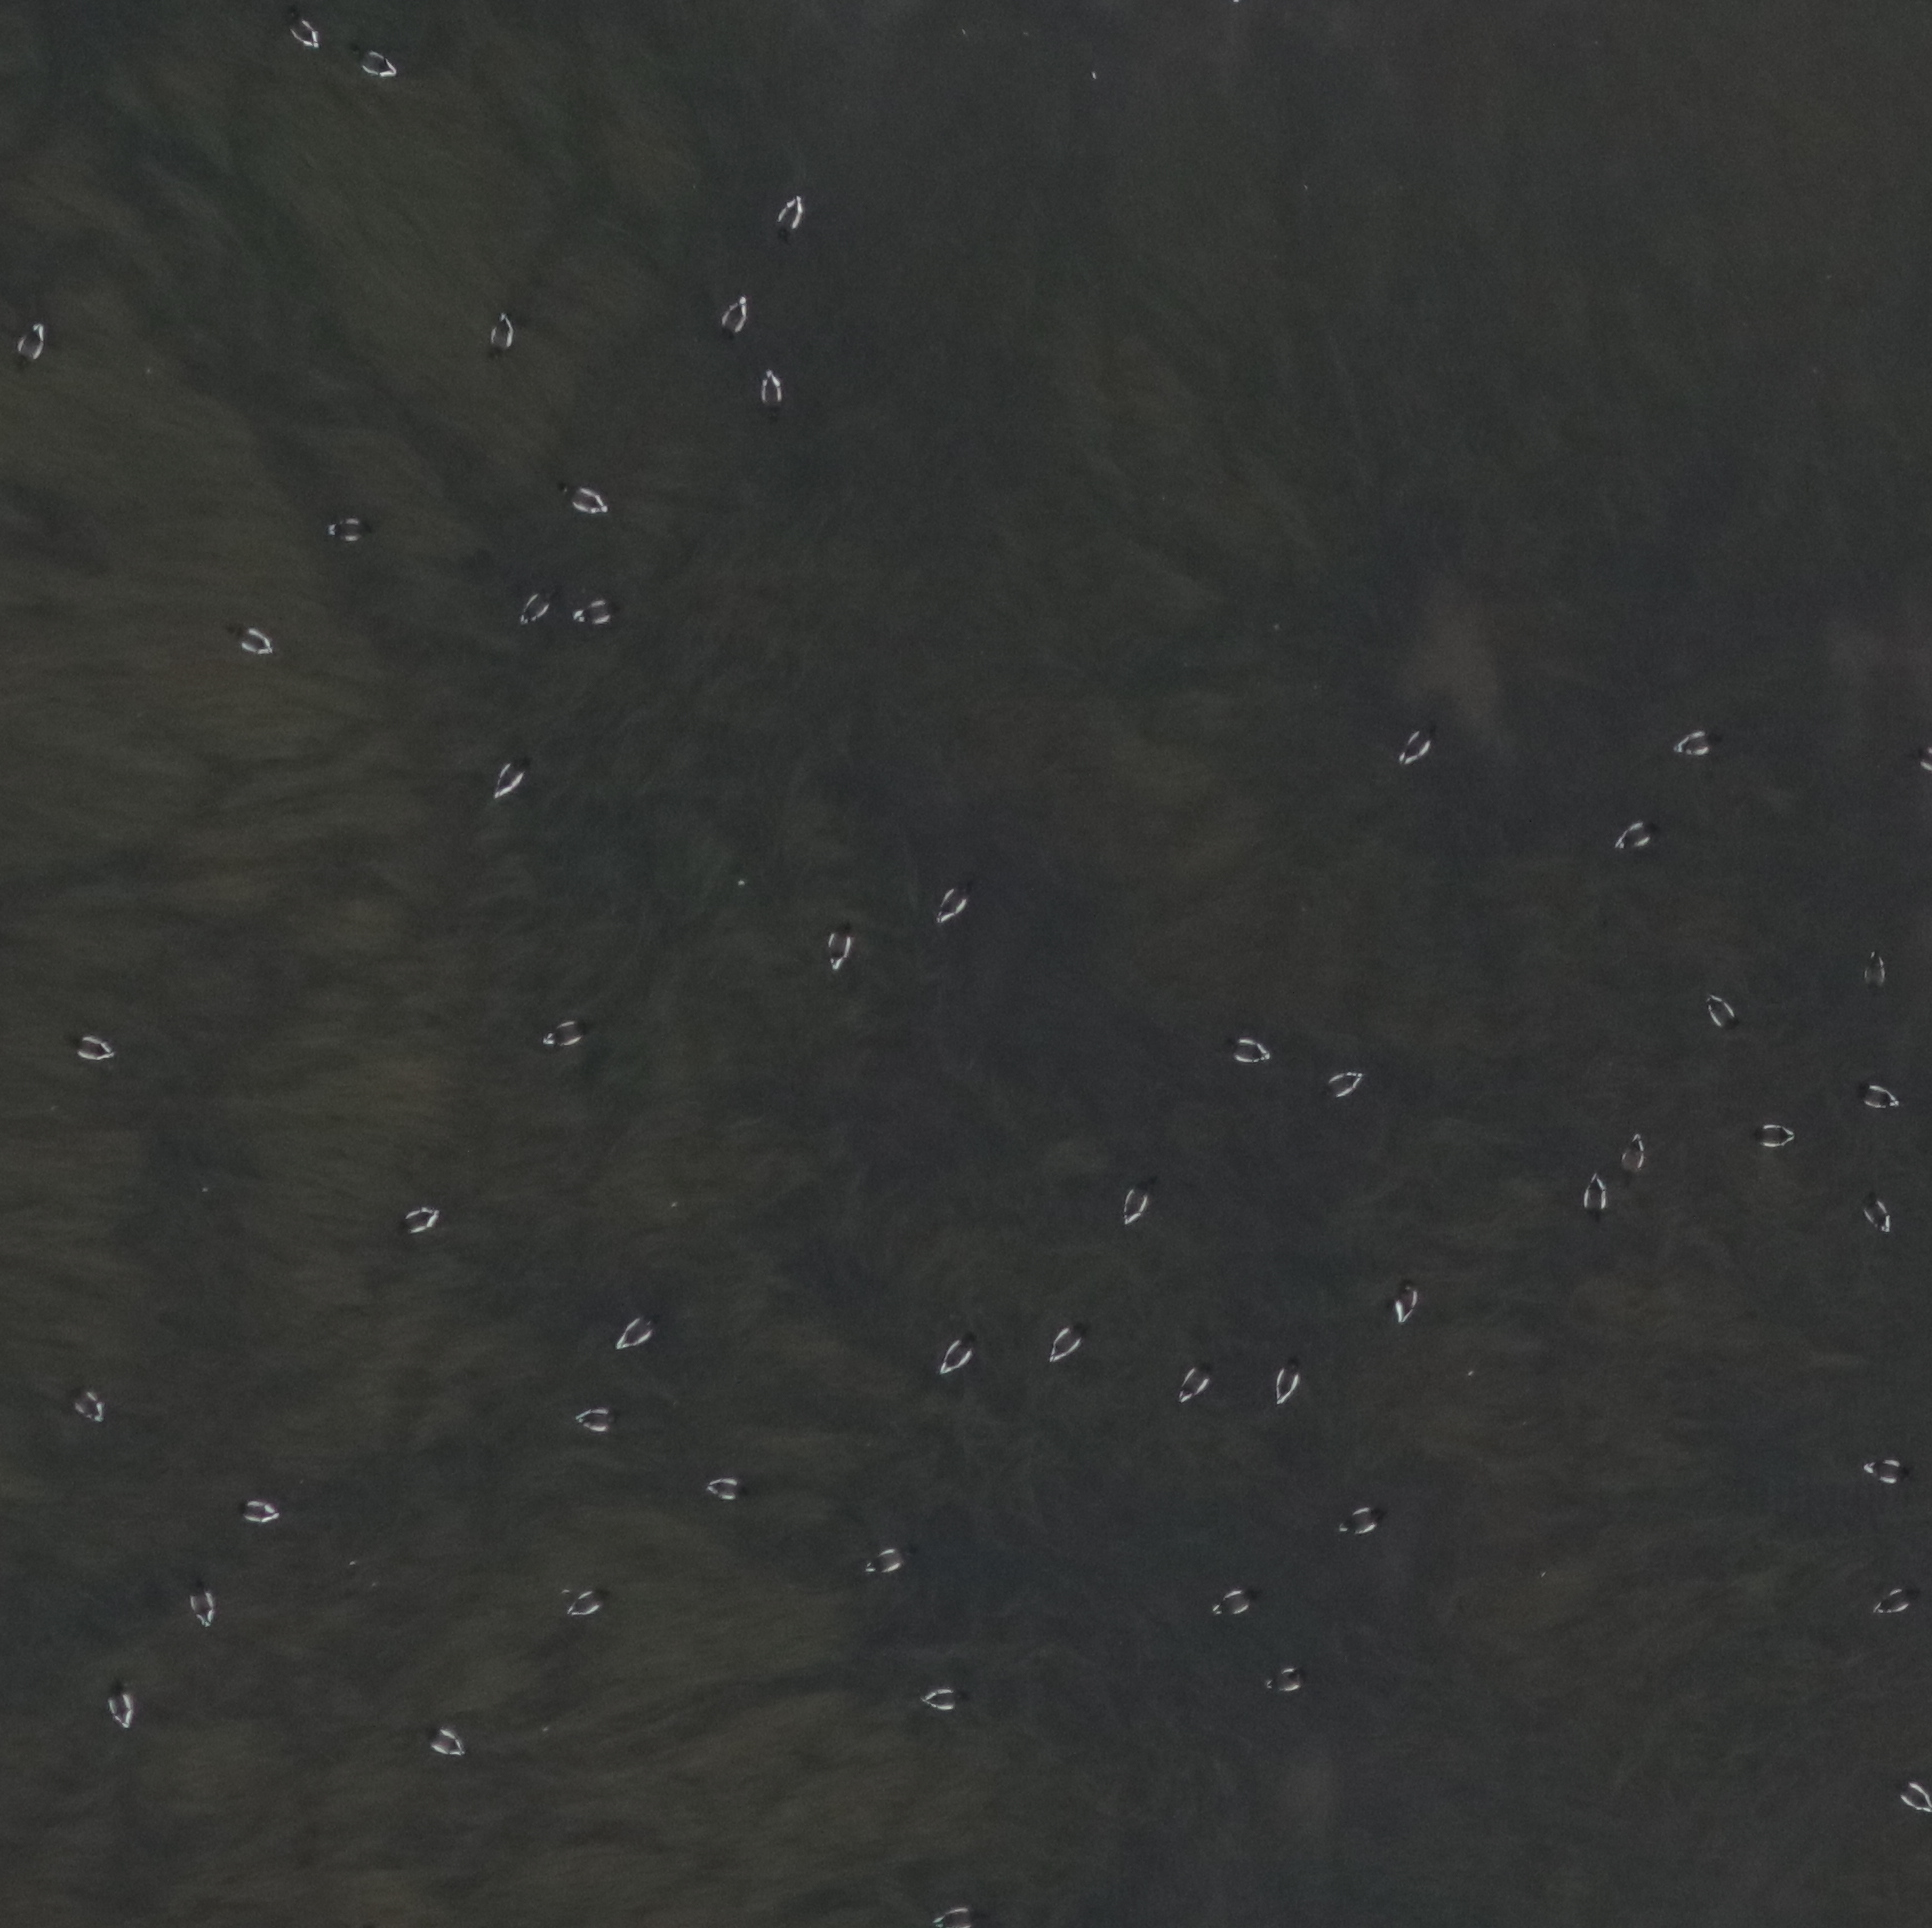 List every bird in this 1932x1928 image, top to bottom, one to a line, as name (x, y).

brant (302, 28)
brant (378, 62)
brant (791, 217)
brant (735, 318)
brant (503, 334)
brant (31, 343)
brant (773, 393)
brant (586, 500)
brant (350, 529)
brant (535, 607)
brant (598, 613)
brant (254, 642)
brant (1694, 743)
brant (1414, 745)
brant (513, 777)
brant (1635, 834)
brant (953, 902)
brant (841, 948)
brant (1874, 966)
brant (1719, 1012)
brant (569, 1033)
brant (91, 1048)
brant (1247, 1051)
brant (1341, 1084)
brant (1878, 1097)
brant (1774, 1135)
brant (1632, 1156)
brant (1594, 1197)
brant (1135, 1204)
brant (1877, 1214)
brant (419, 1221)
brant (1405, 1302)
brant (638, 1332)
brant (1067, 1342)
brant (957, 1355)
brant (1286, 1382)
brant (1194, 1383)
brant (89, 1407)
brant (599, 1419)
brant (1886, 1471)
brant (727, 1488)
brant (258, 1510)
brant (1362, 1518)
brant (890, 1562)
brant (1895, 1601)
brant (203, 1603)
brant (586, 1603)
brant (1232, 1603)
brant (1285, 1681)
brant (947, 1699)
brant (121, 1708)
brant (446, 1742)
brant (1917, 1798)
brant (952, 1921)